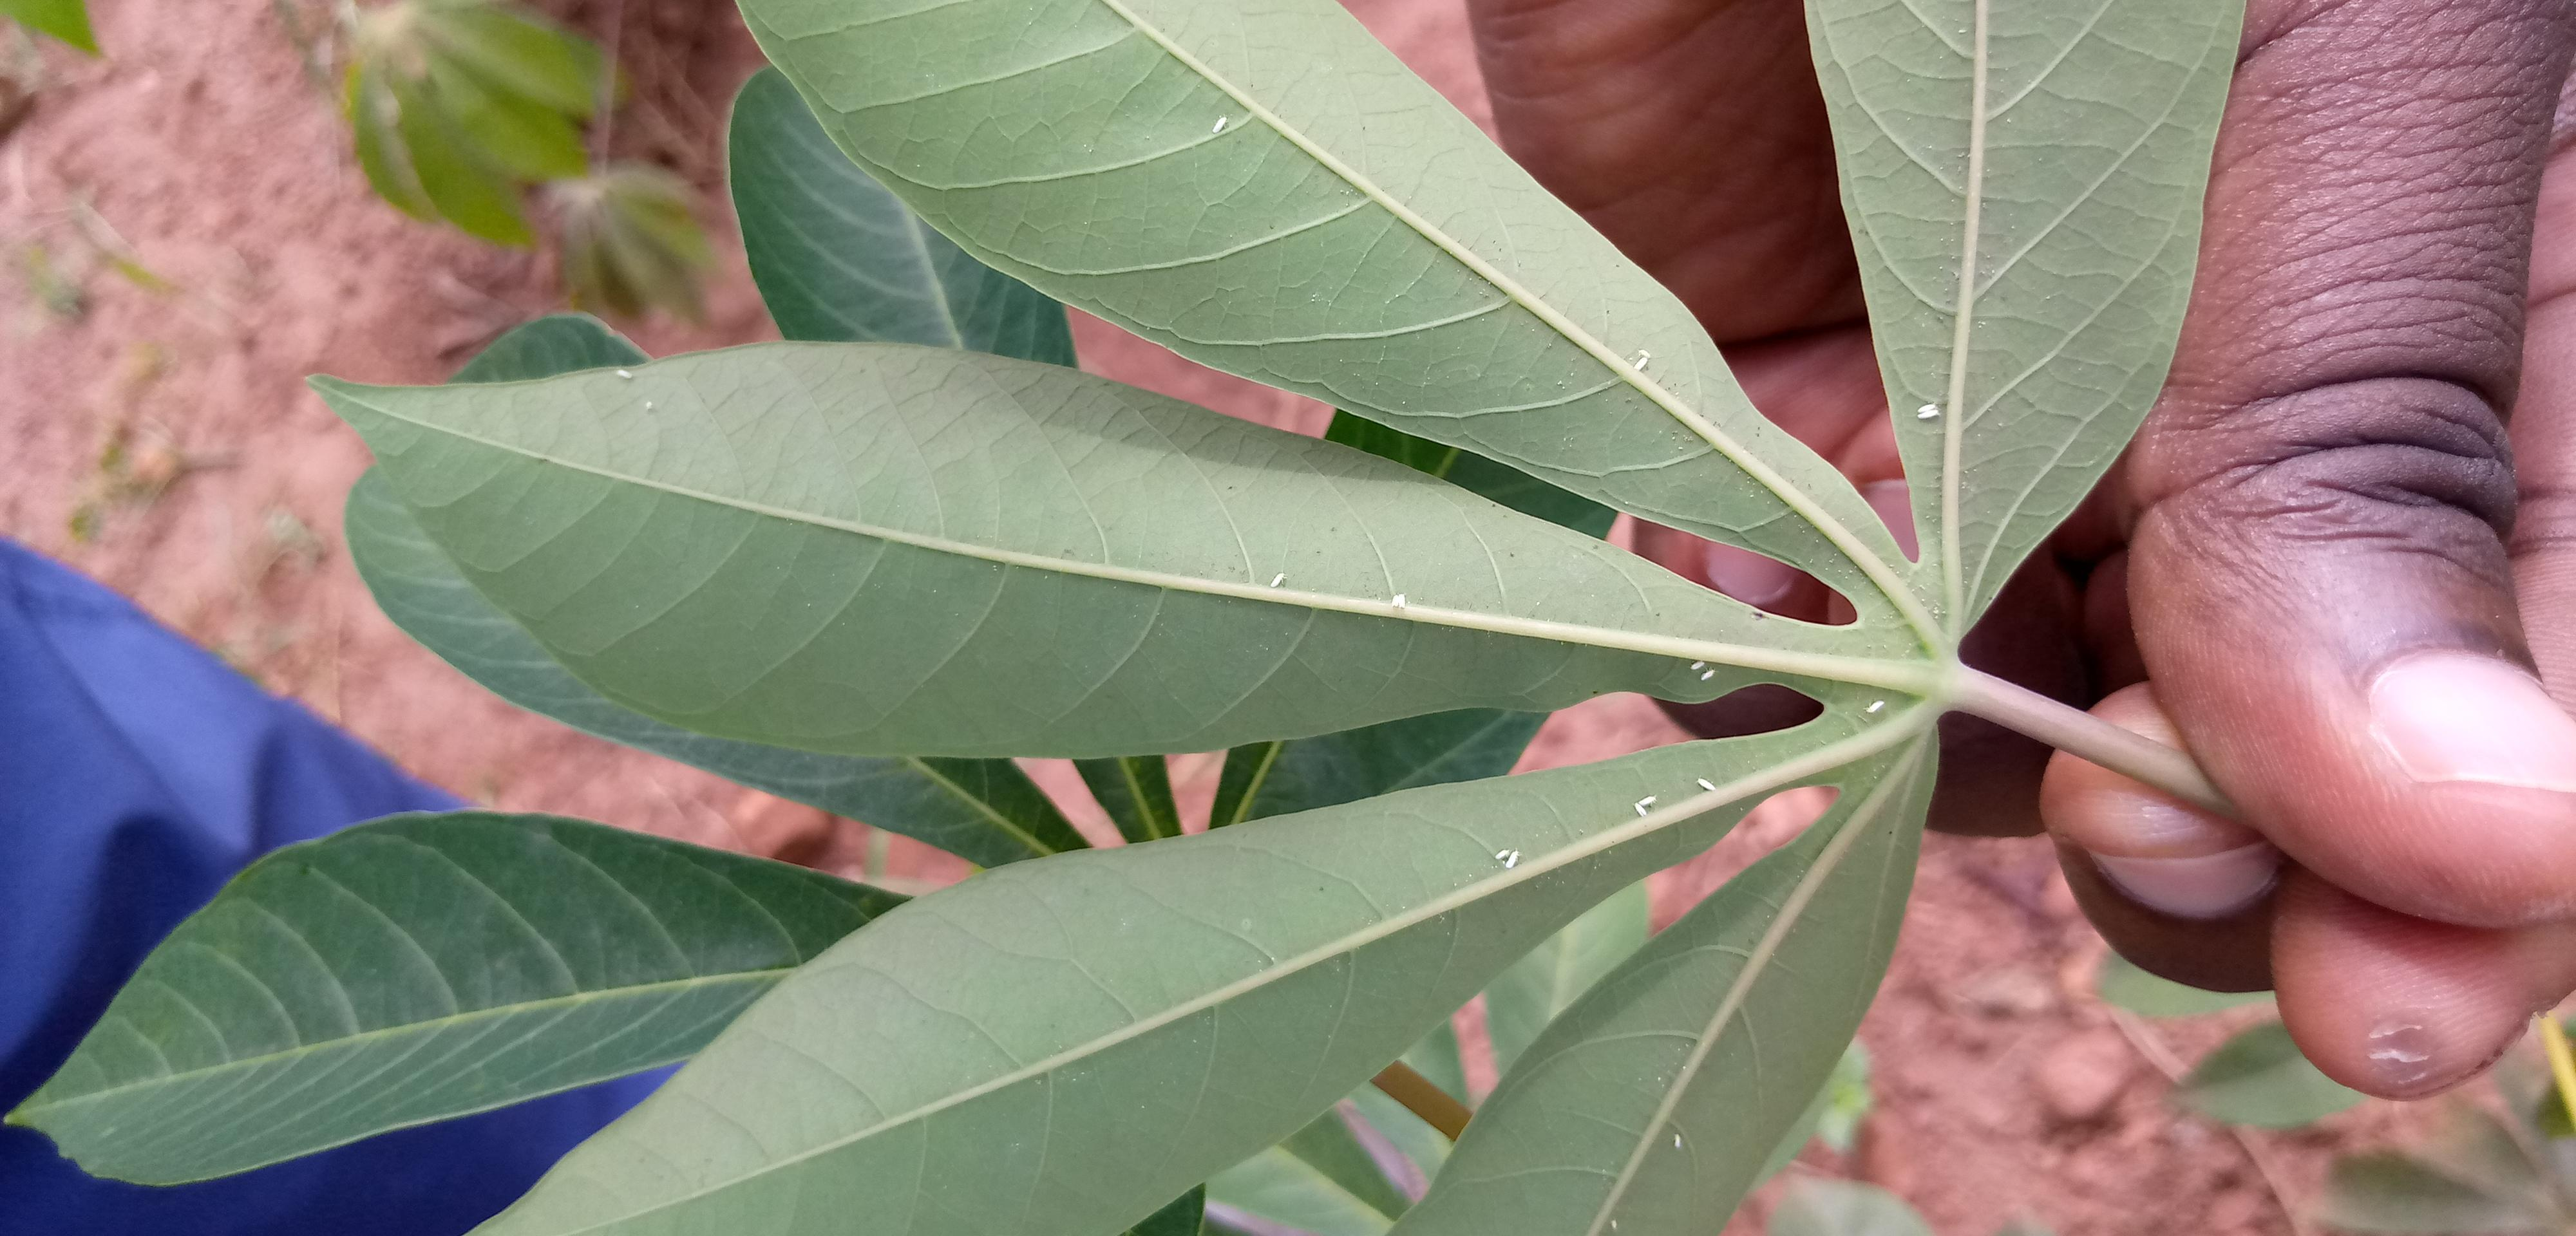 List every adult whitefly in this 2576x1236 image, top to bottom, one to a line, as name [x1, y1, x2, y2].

whitefly [1207, 110, 1233, 137]
whitefly [1634, 346, 1653, 359]
whitefly [1634, 356, 1650, 370]
whitefly [612, 366, 636, 382]
whitefly [1915, 402, 1938, 413]
whitefly [1916, 407, 1939, 422]
whitefly [1269, 567, 1287, 592]
whitefly [1399, 591, 1408, 613]
whitefly [1390, 592, 1399, 611]
whitefly [1689, 659, 1707, 672]
whitefly [1698, 668, 1718, 681]
whitefly [1860, 697, 1891, 720]
whitefly [1693, 774, 1718, 794]
whitefly [1637, 793, 1660, 807]
whitefly [1633, 801, 1649, 818]
whitefly [1494, 847, 1511, 863]
whitefly [1504, 847, 1519, 870]
whitefly [1671, 1130, 1687, 1153]
whitefly [1609, 1218, 1620, 1230]